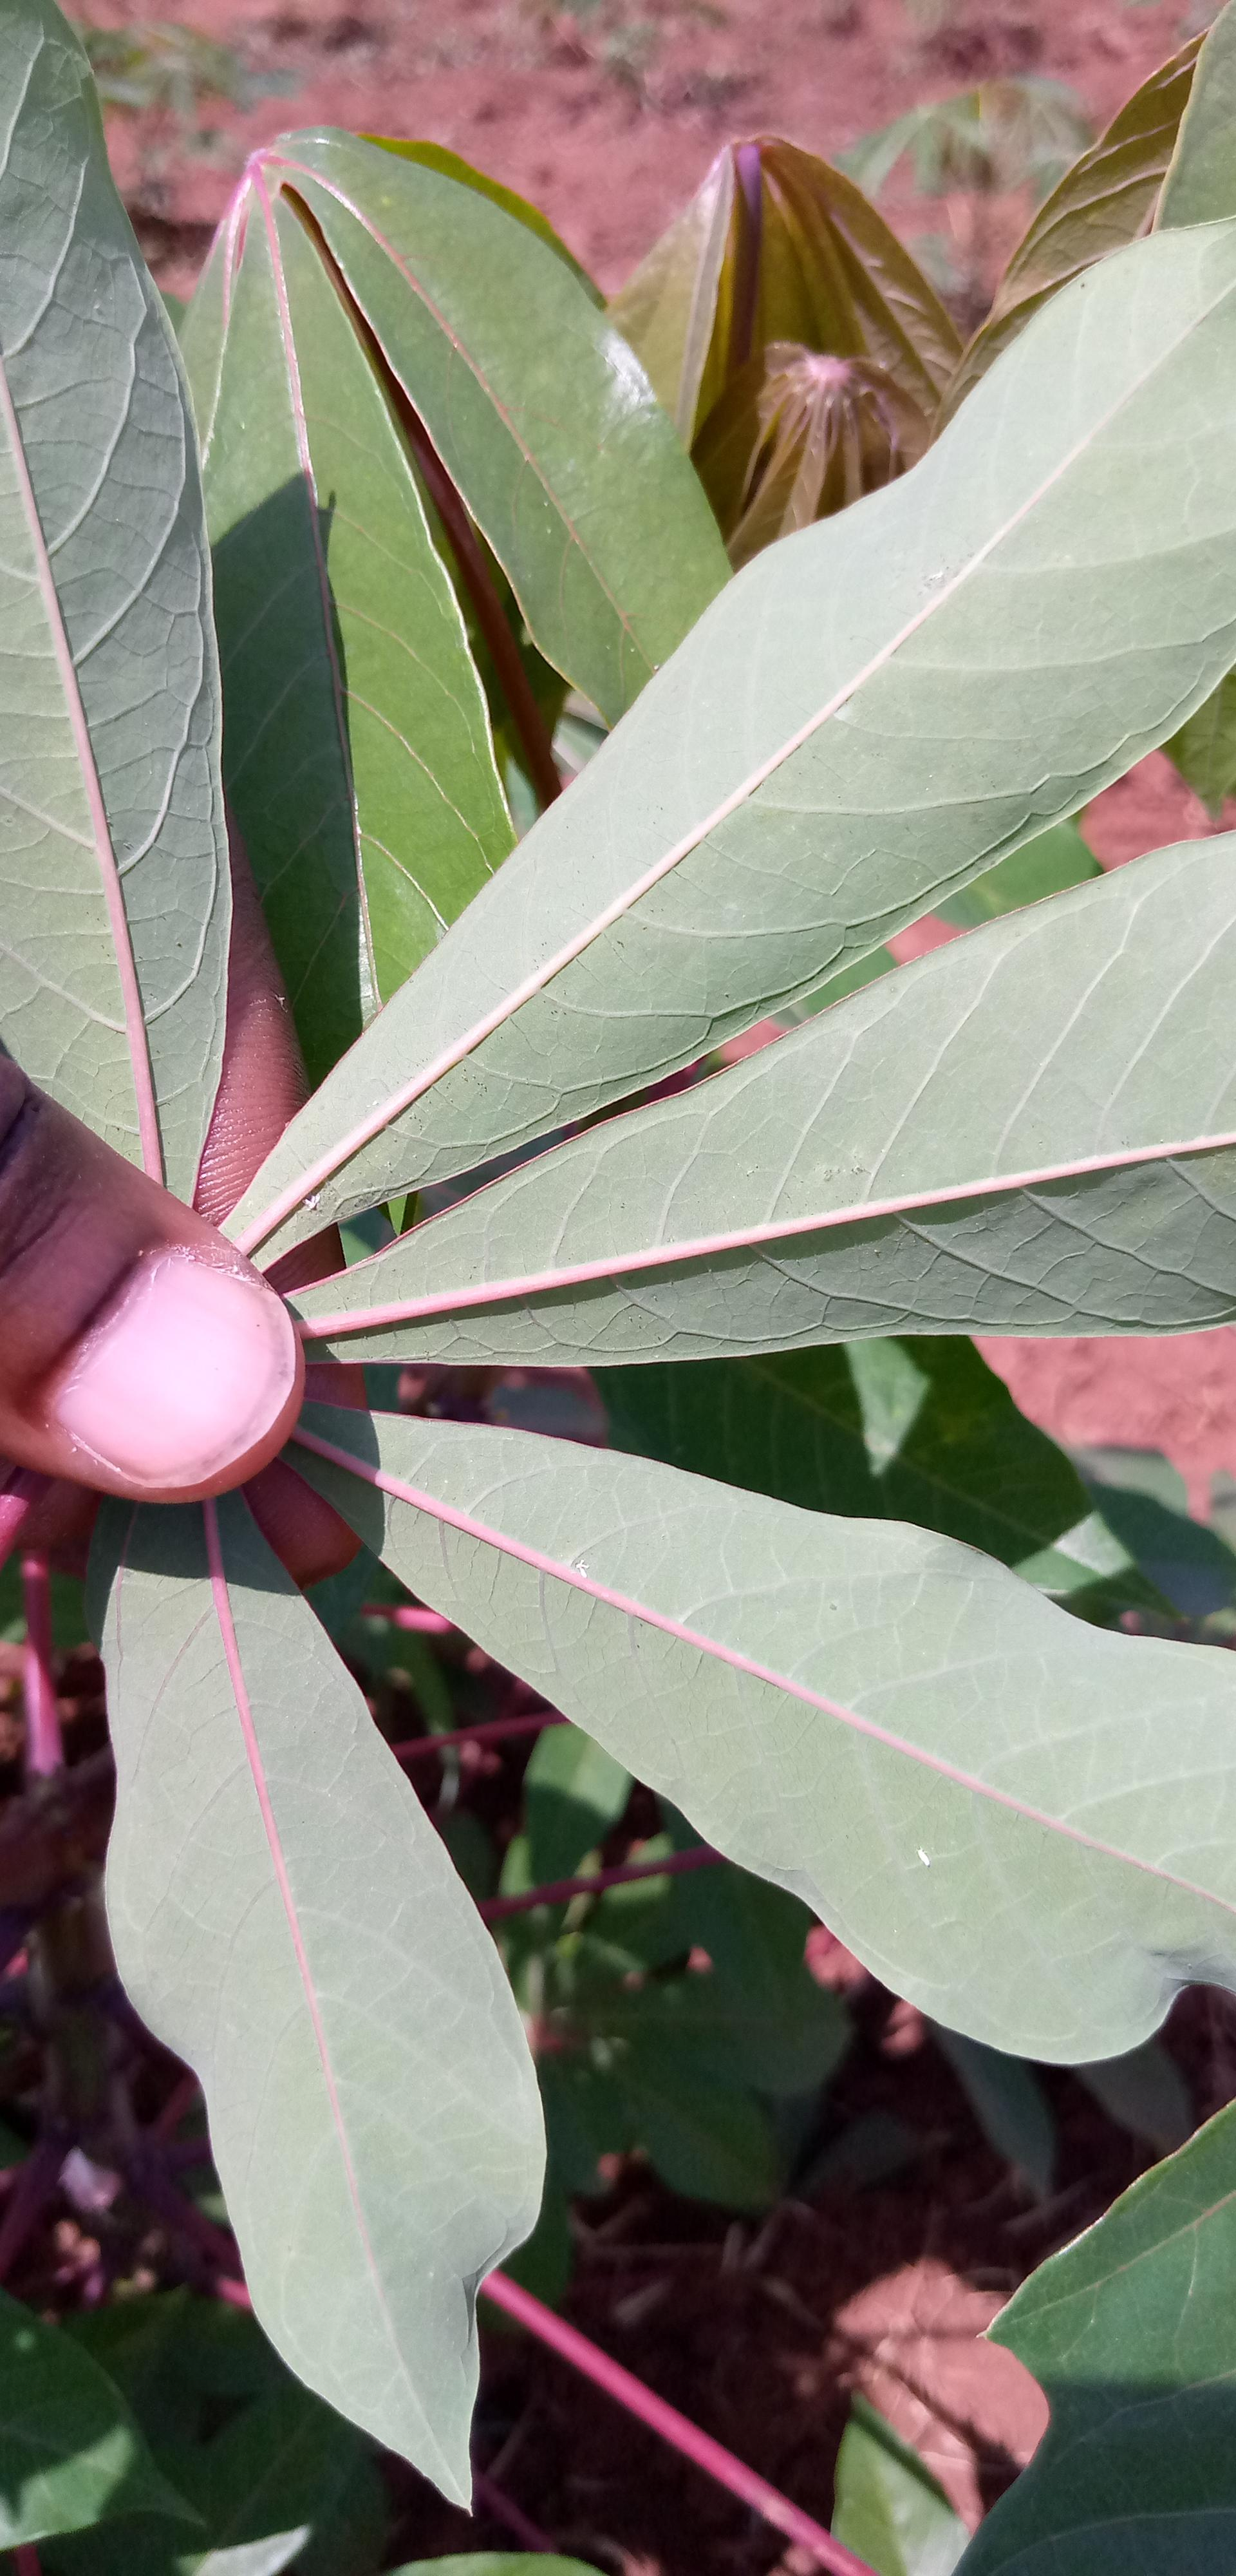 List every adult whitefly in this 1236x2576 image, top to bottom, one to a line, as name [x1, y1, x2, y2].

whitefly [923, 565, 944, 588]
whitefly [292, 1189, 328, 1225]
whitefly [570, 1555, 593, 1582]
whitefly [910, 1835, 934, 1870]